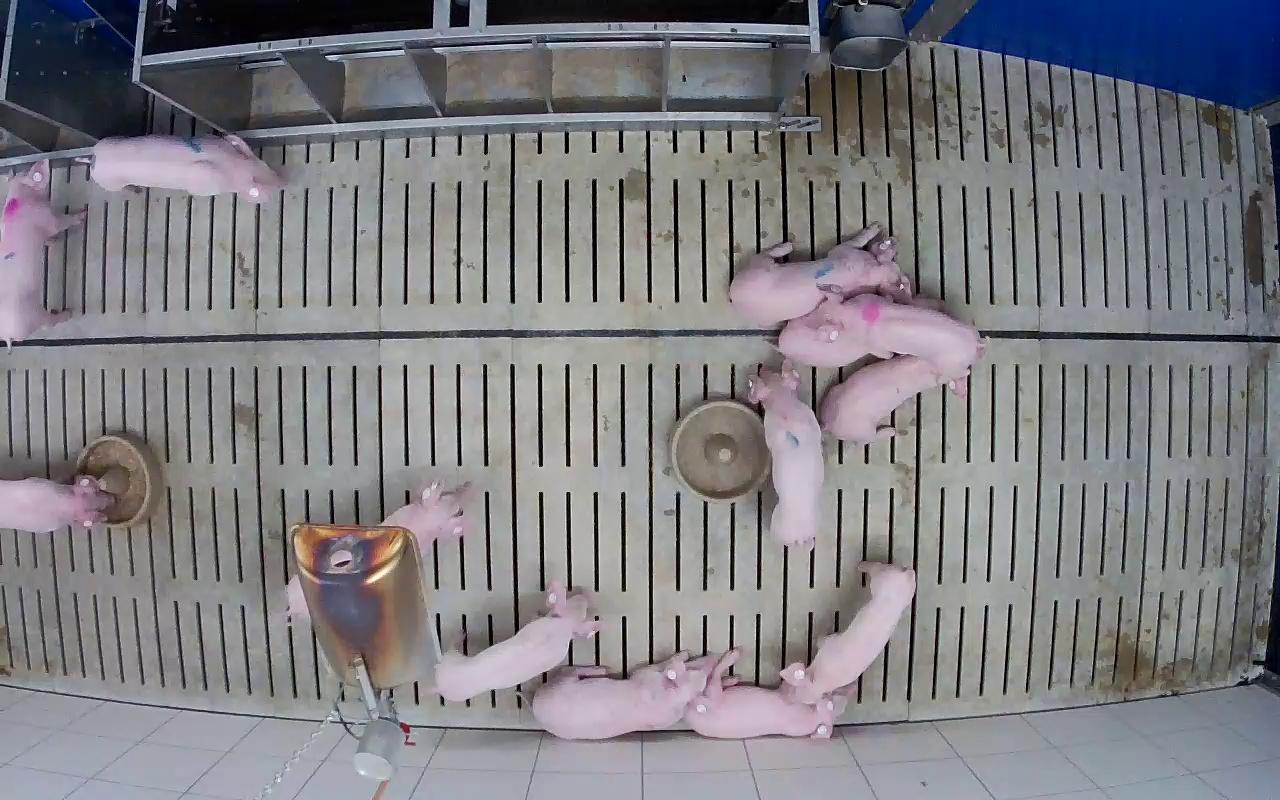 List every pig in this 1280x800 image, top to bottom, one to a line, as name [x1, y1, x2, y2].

pig [75, 131, 291, 203]
pig [1, 157, 88, 350]
pig [727, 222, 914, 329]
pig [762, 276, 946, 370]
pig [802, 288, 989, 380]
pig [817, 356, 965, 444]
pig [745, 359, 826, 550]
pig [0, 472, 115, 533]
pig [281, 479, 472, 624]
pig [780, 560, 917, 719]
pig [420, 580, 605, 703]
pig [680, 647, 850, 741]
pig [521, 648, 722, 741]